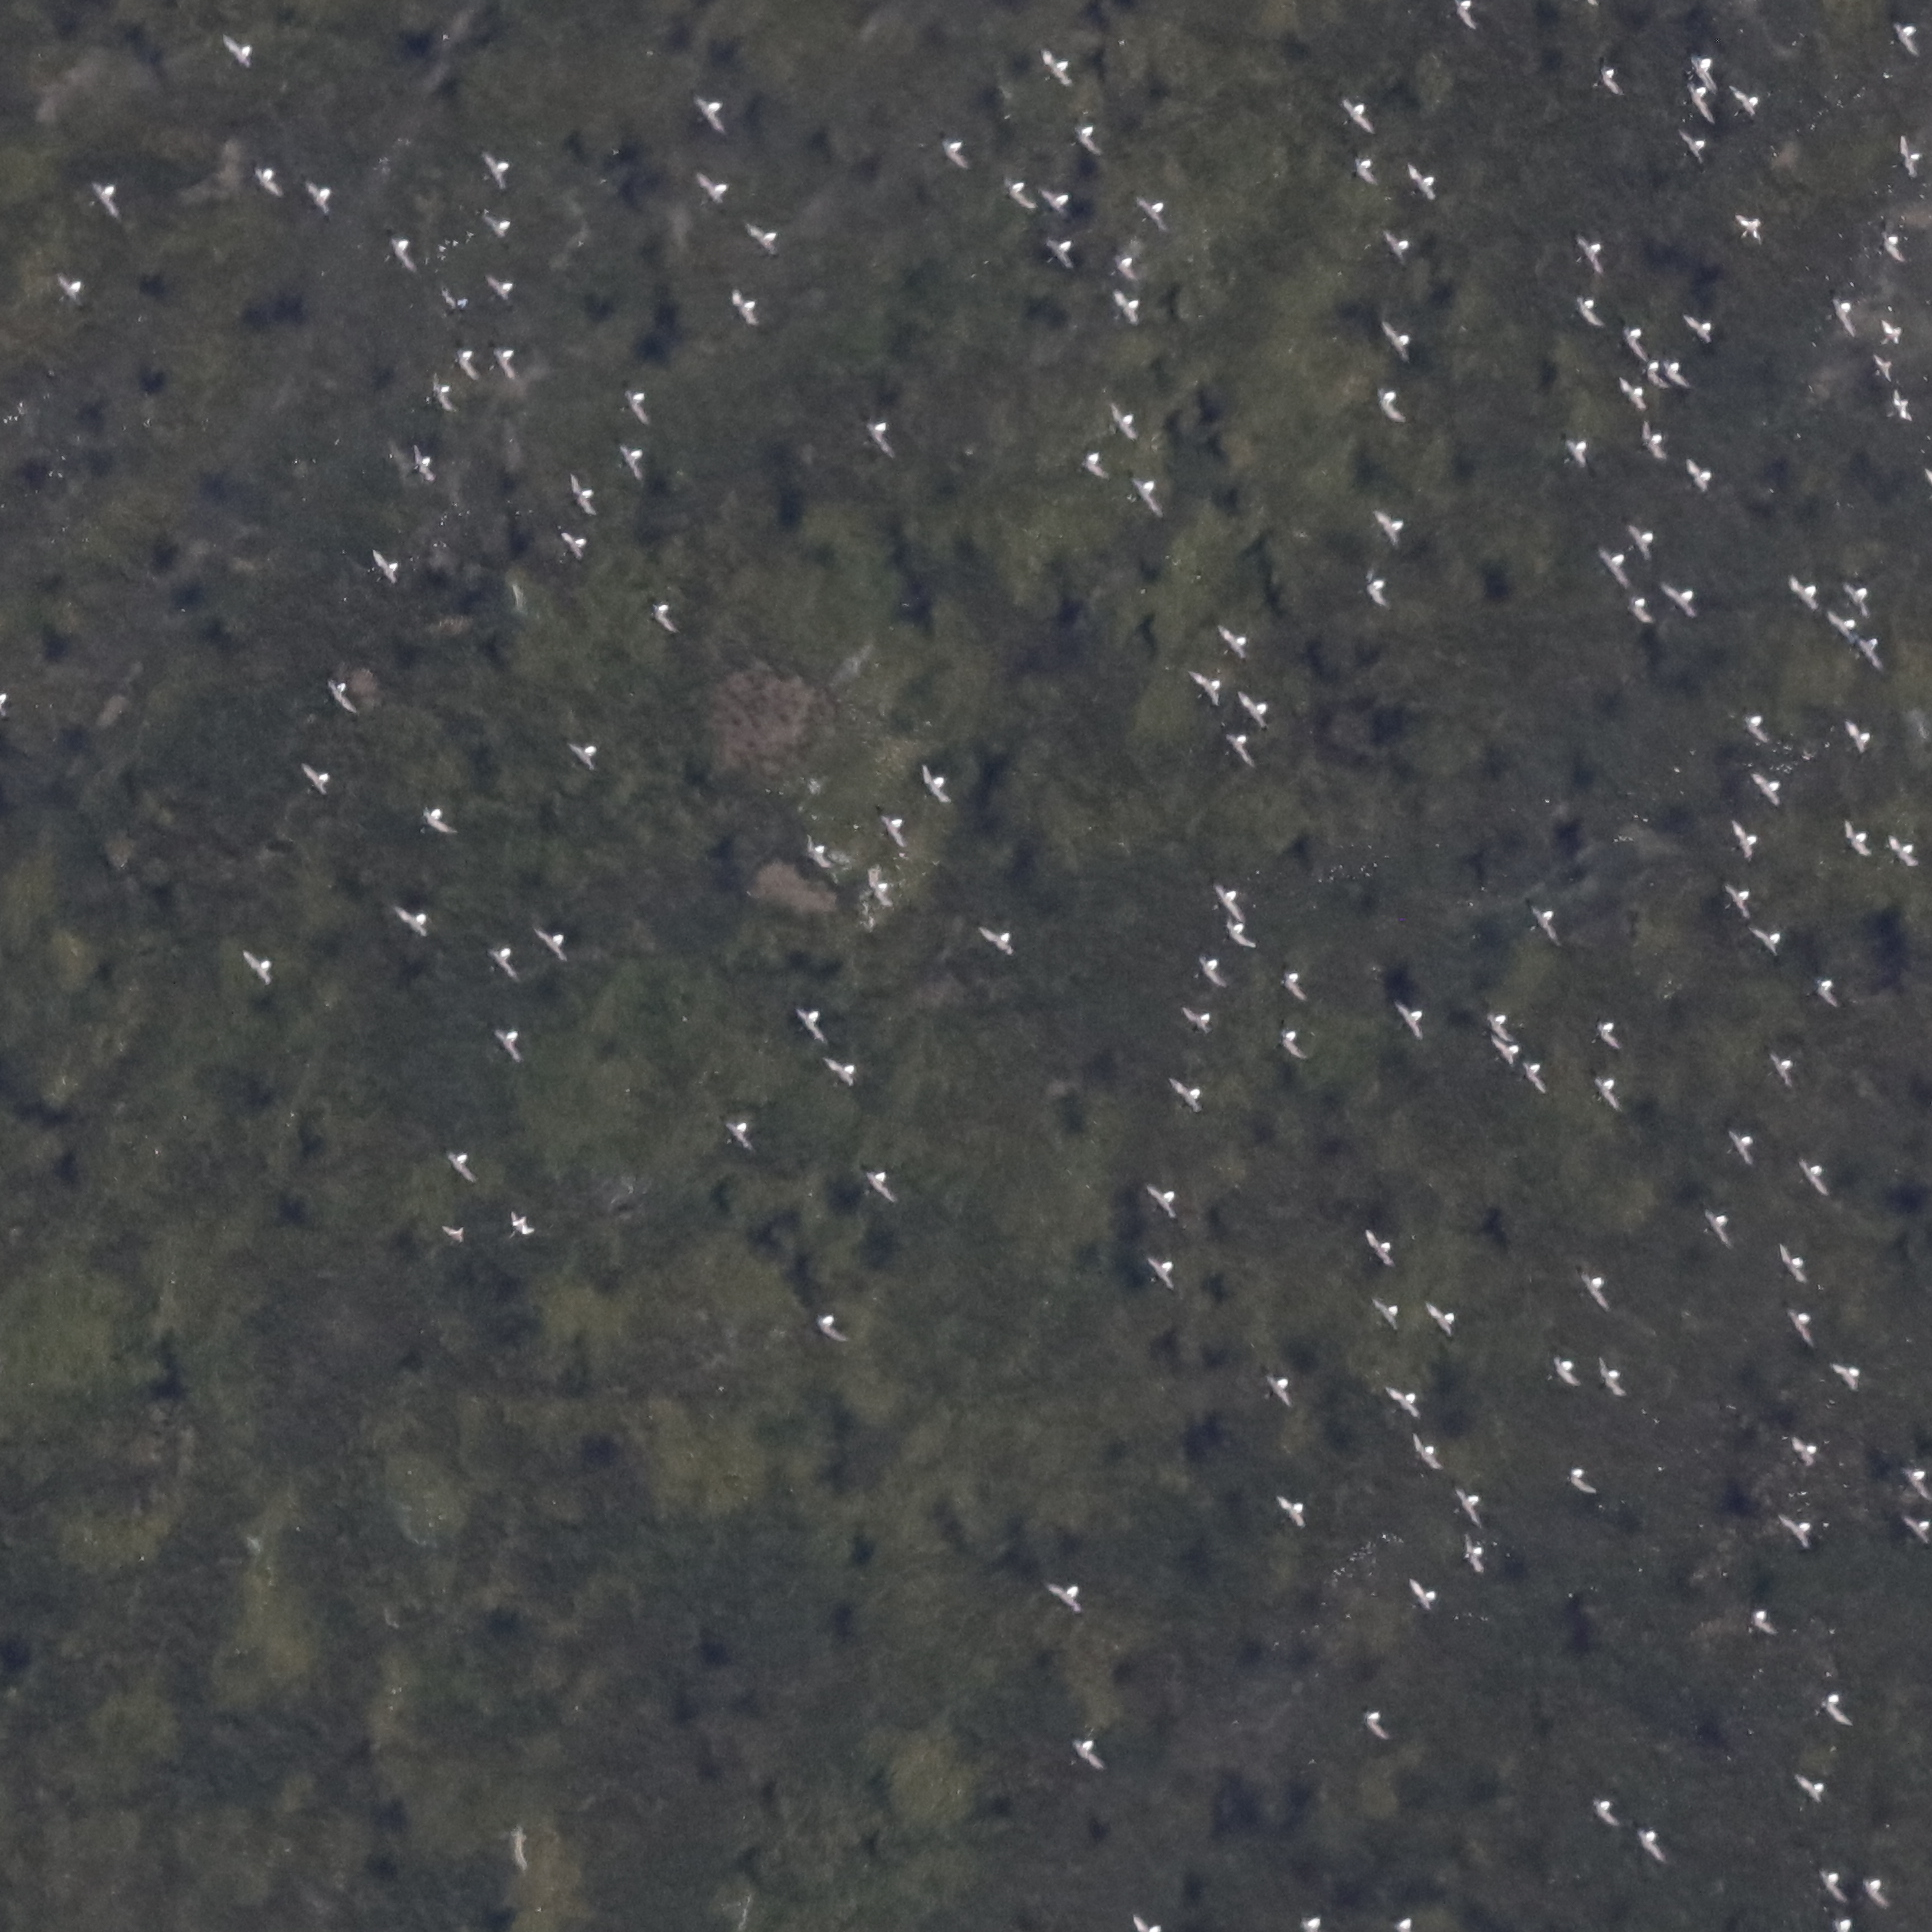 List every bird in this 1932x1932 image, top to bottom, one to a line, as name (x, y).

brant (1480, 0)
brant (1911, 38)
brant (251, 45)
brant (1707, 61)
brant (1617, 70)
brant (1063, 75)
brant (1750, 101)
brant (1696, 102)
brant (715, 116)
brant (1355, 119)
brant (1093, 137)
brant (953, 147)
brant (1696, 149)
brant (1908, 160)
brant (1377, 164)
brant (493, 168)
brant (261, 172)
brant (1018, 177)
brant (1430, 181)
brant (1057, 192)
brant (322, 200)
brant (717, 200)
brant (109, 204)
brant (1155, 204)
brant (1759, 213)
brant (497, 225)
brant (767, 227)
brant (1889, 235)
brant (1060, 243)
brant (407, 249)
brant (1396, 249)
brant (1585, 255)
brant (1127, 265)
brant (504, 283)
brant (72, 290)
brant (459, 293)
brant (1123, 299)
brant (744, 305)
brant (1587, 315)
brant (1836, 315)
brant (1402, 318)
brant (1705, 322)
brant (1897, 331)
brant (1638, 339)
brant (474, 352)
brant (520, 352)
brant (1885, 369)
brant (1657, 378)
brant (1391, 392)
brant (444, 395)
brant (1628, 402)
brant (640, 410)
brant (1904, 413)
brant (1132, 416)
brant (886, 442)
brant (431, 446)
brant (1657, 449)
brant (1577, 450)
brant (627, 460)
brant (1098, 462)
brant (1694, 478)
brant (586, 495)
brant (1146, 500)
brant (1391, 521)
brant (1644, 544)
brant (578, 552)
brant (1610, 561)
brant (398, 563)
brant (1383, 585)
brant (1679, 593)
brant (1805, 593)
brant (1868, 602)
brant (671, 607)
brant (1644, 616)
brant (1855, 635)
brant (1245, 647)
brant (1901, 662)
brant (349, 686)
brant (1201, 689)
brant (13, 698)
brant (1264, 712)
brant (1756, 724)
brant (1868, 744)
brant (595, 756)
brant (1240, 756)
brant (331, 776)
brant (934, 778)
brant (1766, 789)
brant (443, 816)
brant (902, 825)
brant (1743, 843)
brant (1865, 844)
brant (828, 850)
brant (1906, 858)
brant (1222, 883)
brant (883, 890)
brant (1737, 902)
brant (414, 913)
brant (1546, 917)
brant (1769, 938)
brant (563, 939)
brant (1239, 939)
brant (1006, 947)
brant (510, 959)
brant (261, 967)
brant (1211, 967)
brant (1827, 986)
brant (1293, 988)
brant (1196, 1014)
brant (1415, 1018)
brant (1493, 1018)
brant (806, 1020)
brant (1607, 1032)
brant (515, 1033)
brant (1289, 1047)
brant (1507, 1052)
brant (1779, 1068)
brant (845, 1074)
brant (1546, 1081)
brant (1190, 1095)
brant (1610, 1095)
brant (760, 1139)
brant (1745, 1148)
brant (458, 1161)
brant (1810, 1174)
brant (880, 1192)
brant (1164, 1197)
brant (1716, 1226)
brant (456, 1230)
brant (536, 1233)
brant (1391, 1245)
brant (1799, 1261)
brant (1160, 1269)
brant (1593, 1285)
brant (1384, 1305)
brant (823, 1326)
brant (1797, 1328)
brant (1441, 1331)
brant (1615, 1374)
brant (1570, 1380)
brant (1282, 1388)
brant (1849, 1390)
brant (1403, 1400)
brant (1427, 1459)
brant (1790, 1459)
brant (1573, 1476)
brant (1912, 1493)
brant (1292, 1506)
brant (1467, 1521)
brant (1796, 1538)
brant (1929, 1539)
brant (1474, 1564)
brant (1080, 1592)
brant (1429, 1592)
brant (1763, 1627)
brant (1836, 1703)
brant (1377, 1721)
brant (1097, 1746)
brant (1814, 1782)
brant (1619, 1814)
brant (1656, 1849)
brant (1836, 1893)
brant (1885, 1895)
brant (1405, 1925)
brant (1316, 1930)